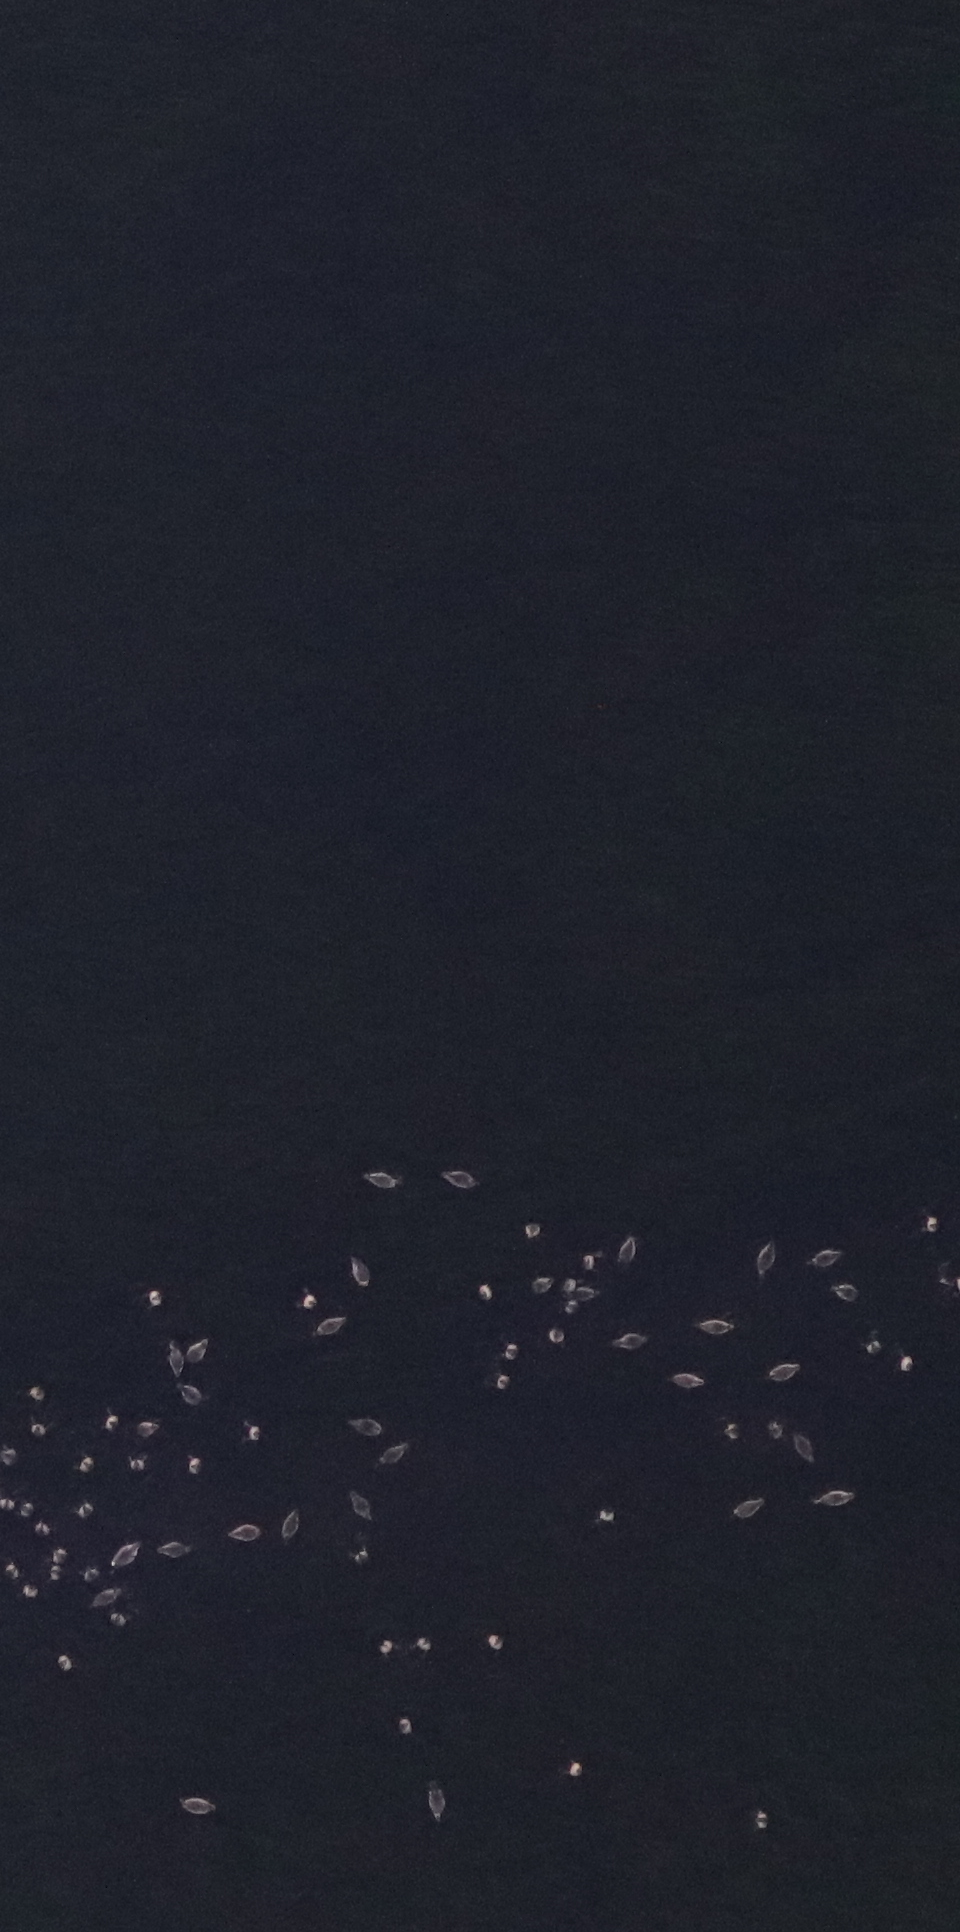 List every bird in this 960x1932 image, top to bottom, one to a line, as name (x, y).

Canada goose (380, 1178)
Canada goose (462, 1181)
Canada goose (929, 1220)
Canada goose (534, 1226)
Canada goose (628, 1254)
Canada goose (767, 1260)
Canada goose (824, 1260)
Canada goose (591, 1261)
Canada goose (362, 1274)
Canada goose (569, 1282)
Canada goose (538, 1286)
Canada goose (847, 1291)
Canada goose (581, 1294)
Canada goose (481, 1295)
Canada goose (153, 1298)
Canada goose (310, 1302)
Canada goose (569, 1307)
Canada goose (331, 1325)
Canada goose (718, 1326)
Canada goose (556, 1334)
Canada goose (630, 1339)
Canada goose (874, 1350)
Canada goose (196, 1352)
Canada goose (512, 1353)
Canada goose (176, 1360)
Canada goose (903, 1362)
Canada goose (783, 1373)
Canada goose (690, 1381)
Canada goose (502, 1382)
Canada goose (36, 1394)
Canada goose (190, 1395)
Canada goose (113, 1420)
Canada goose (367, 1428)
Canada goose (39, 1431)
Canada goose (146, 1431)
Canada goose (735, 1433)
Canada goose (776, 1433)
Canada goose (254, 1434)
Canada goose (805, 1449)
Canada goose (10, 1455)
Canada goose (392, 1455)
Canada goose (135, 1461)
Canada goose (81, 1463)
Canada goose (195, 1465)
Canada goose (835, 1499)
Canada goose (7, 1506)
Canada goose (360, 1507)
Canada goose (746, 1507)
Canada goose (29, 1508)
Canada goose (84, 1510)
Canada goose (605, 1517)
Canada goose (289, 1526)
Canada goose (41, 1533)
Canada goose (244, 1533)
Canada goose (171, 1552)
Canada goose (57, 1554)
Canada goose (362, 1559)
Canada goose (123, 1560)
Canada goose (55, 1570)
Canada goose (16, 1572)
Canada goose (88, 1573)
Canada goose (26, 1589)
Canada goose (103, 1596)
Canada goose (116, 1620)
Canada goose (496, 1644)
Canada goose (425, 1646)
Canada goose (383, 1647)
Canada goose (63, 1663)
Canada goose (403, 1727)
Canada goose (575, 1771)
Canada goose (437, 1799)
Canada goose (199, 1807)
Canada goose (761, 1821)